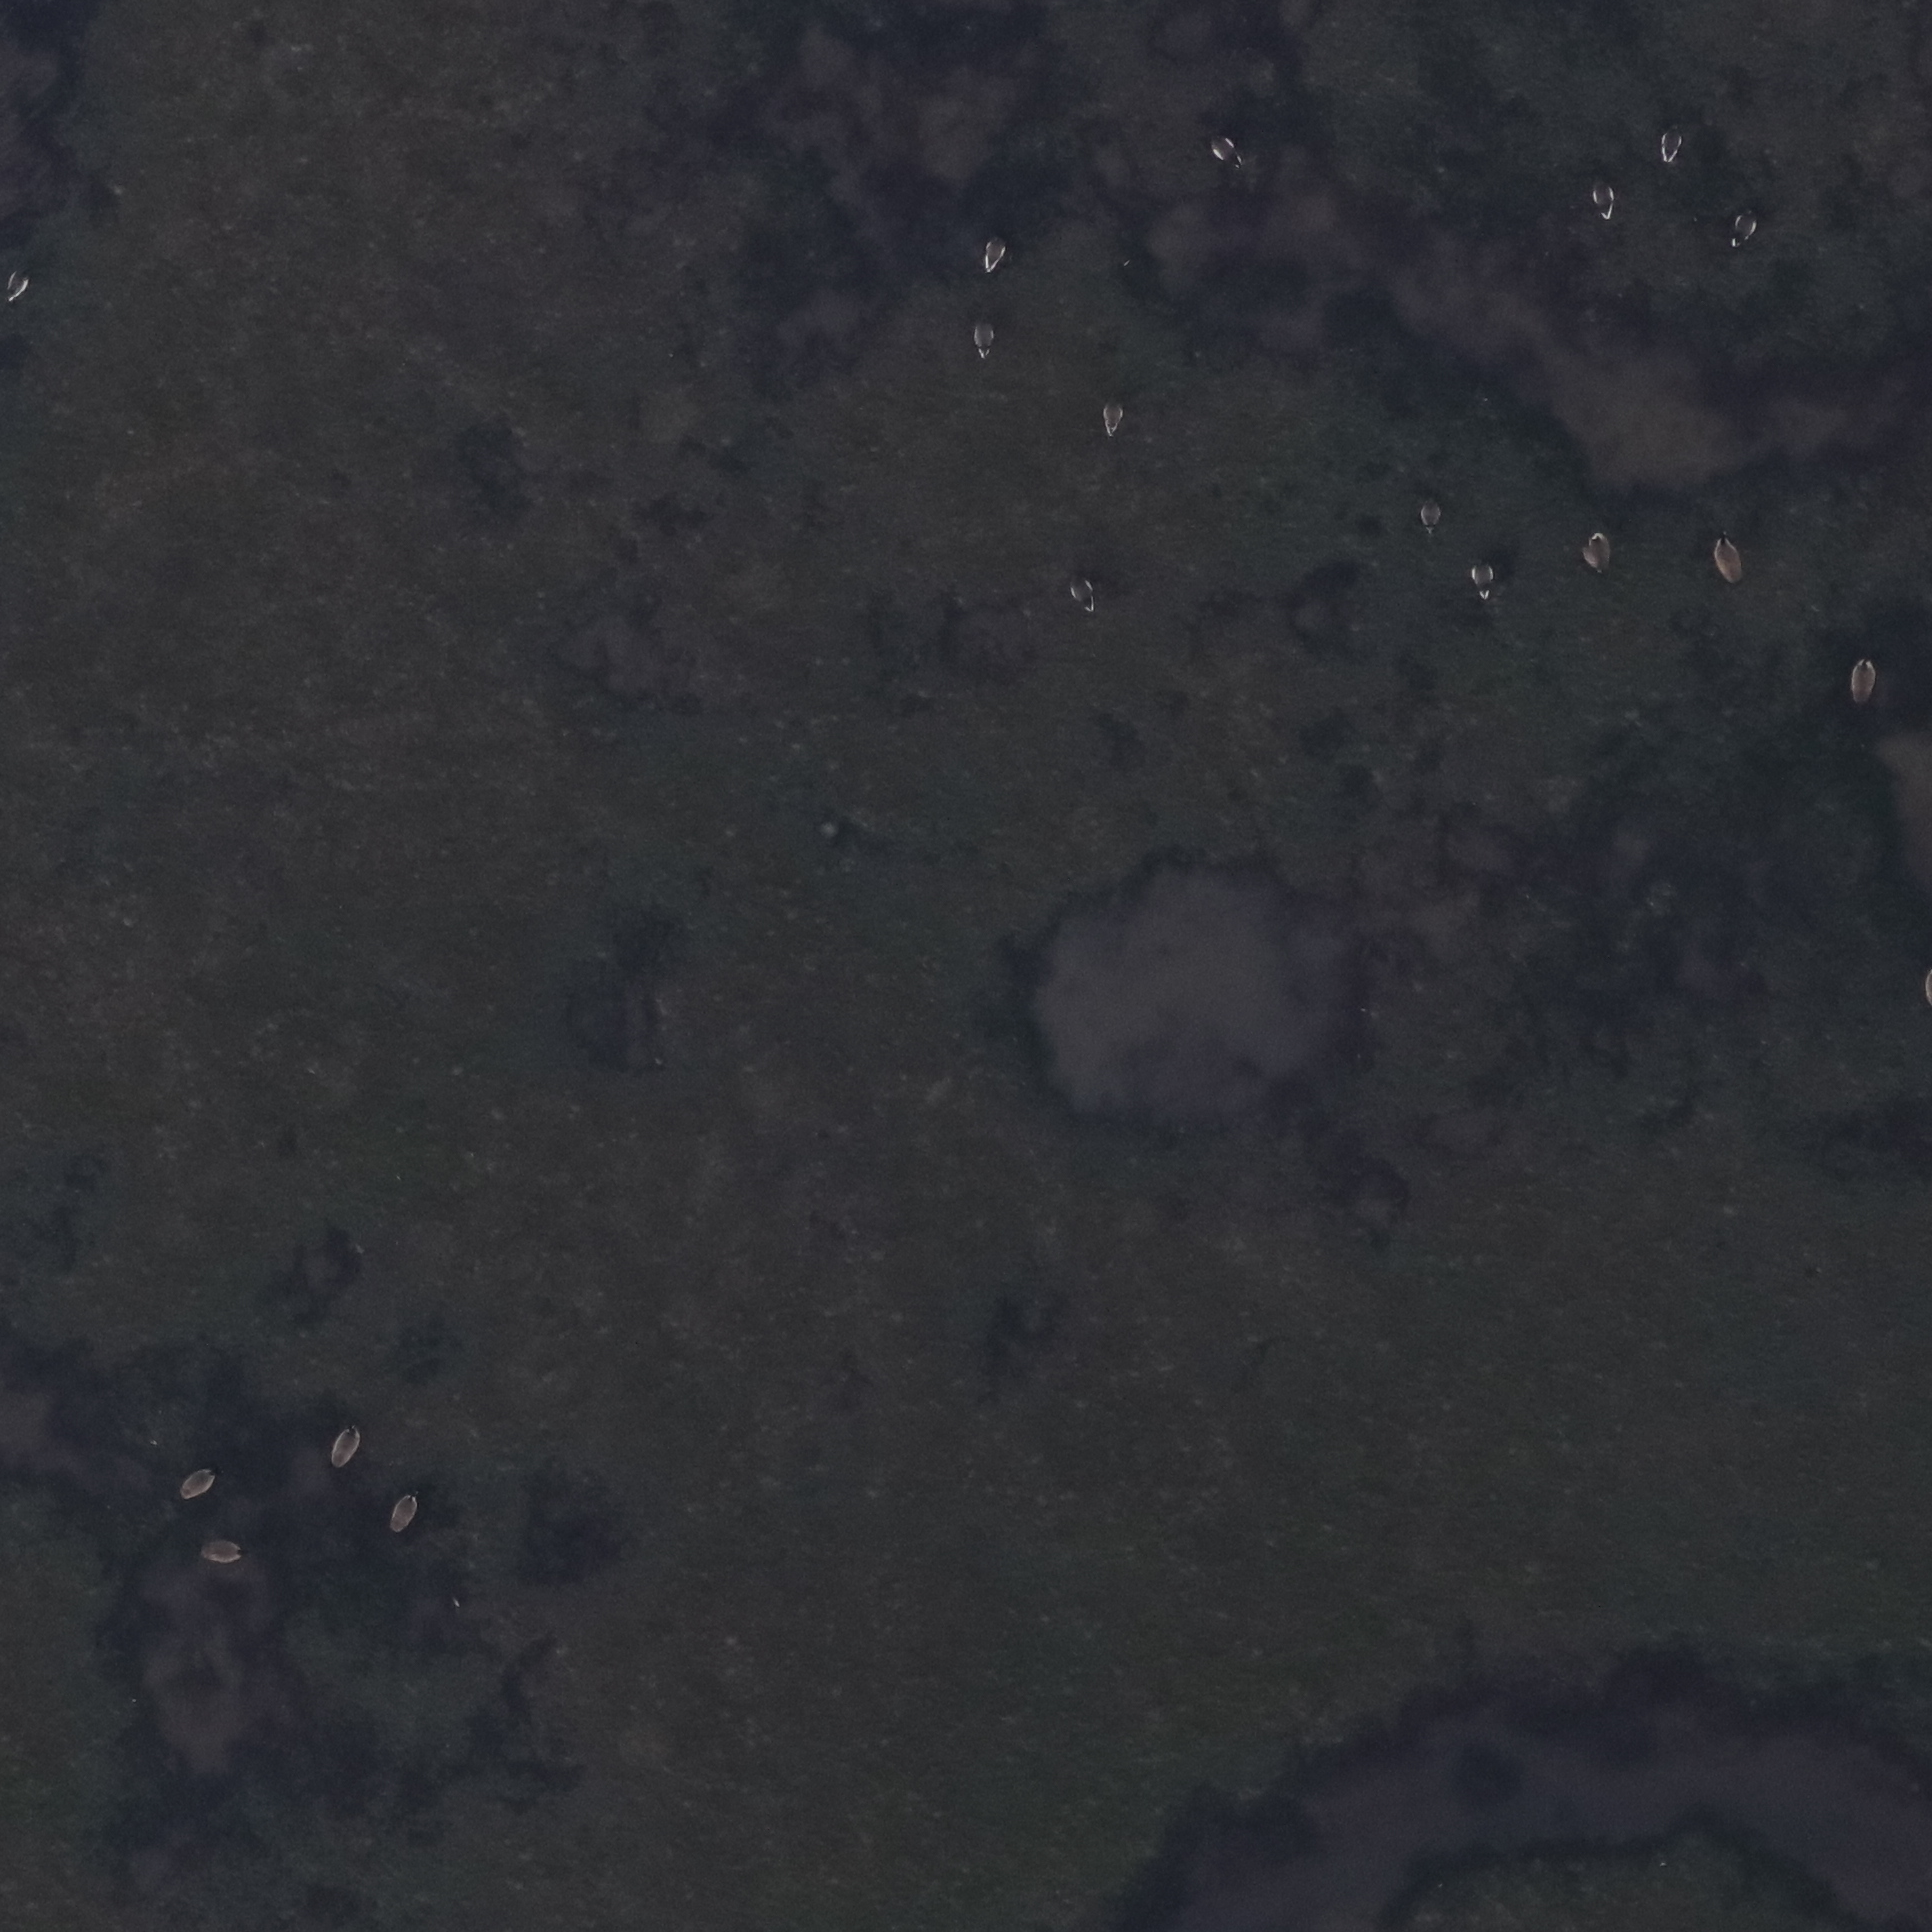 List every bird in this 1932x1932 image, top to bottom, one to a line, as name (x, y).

brant (1670, 143)
brant (1225, 151)
brant (1604, 198)
brant (1744, 226)
brant (995, 252)
brant (17, 284)
brant (985, 339)
brant (1111, 416)
brant (1428, 514)
Canada goose (1596, 553)
Canada goose (1728, 561)
brant (1481, 577)
brant (1082, 594)
Canada goose (1864, 683)
Canada goose (345, 1447)
Canada goose (195, 1482)
Canada goose (403, 1513)
Canada goose (221, 1549)